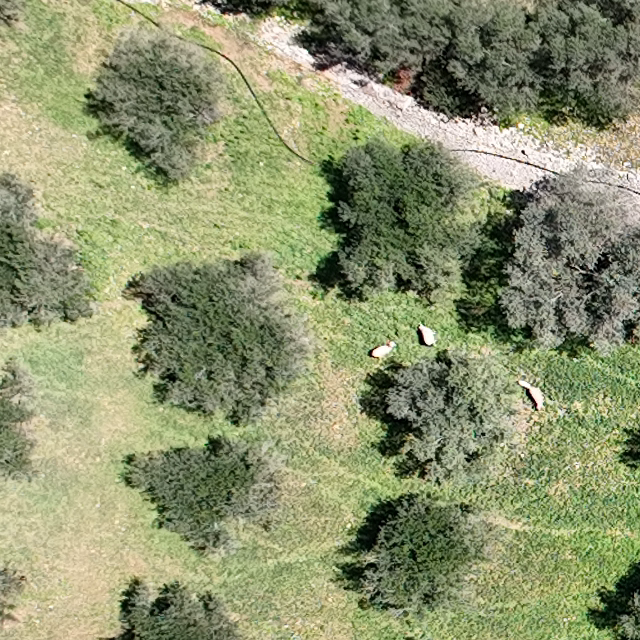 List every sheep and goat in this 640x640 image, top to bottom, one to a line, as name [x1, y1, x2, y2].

sheep [418, 324, 436, 345]
sheep [372, 341, 395, 358]
sheep [518, 380, 545, 410]